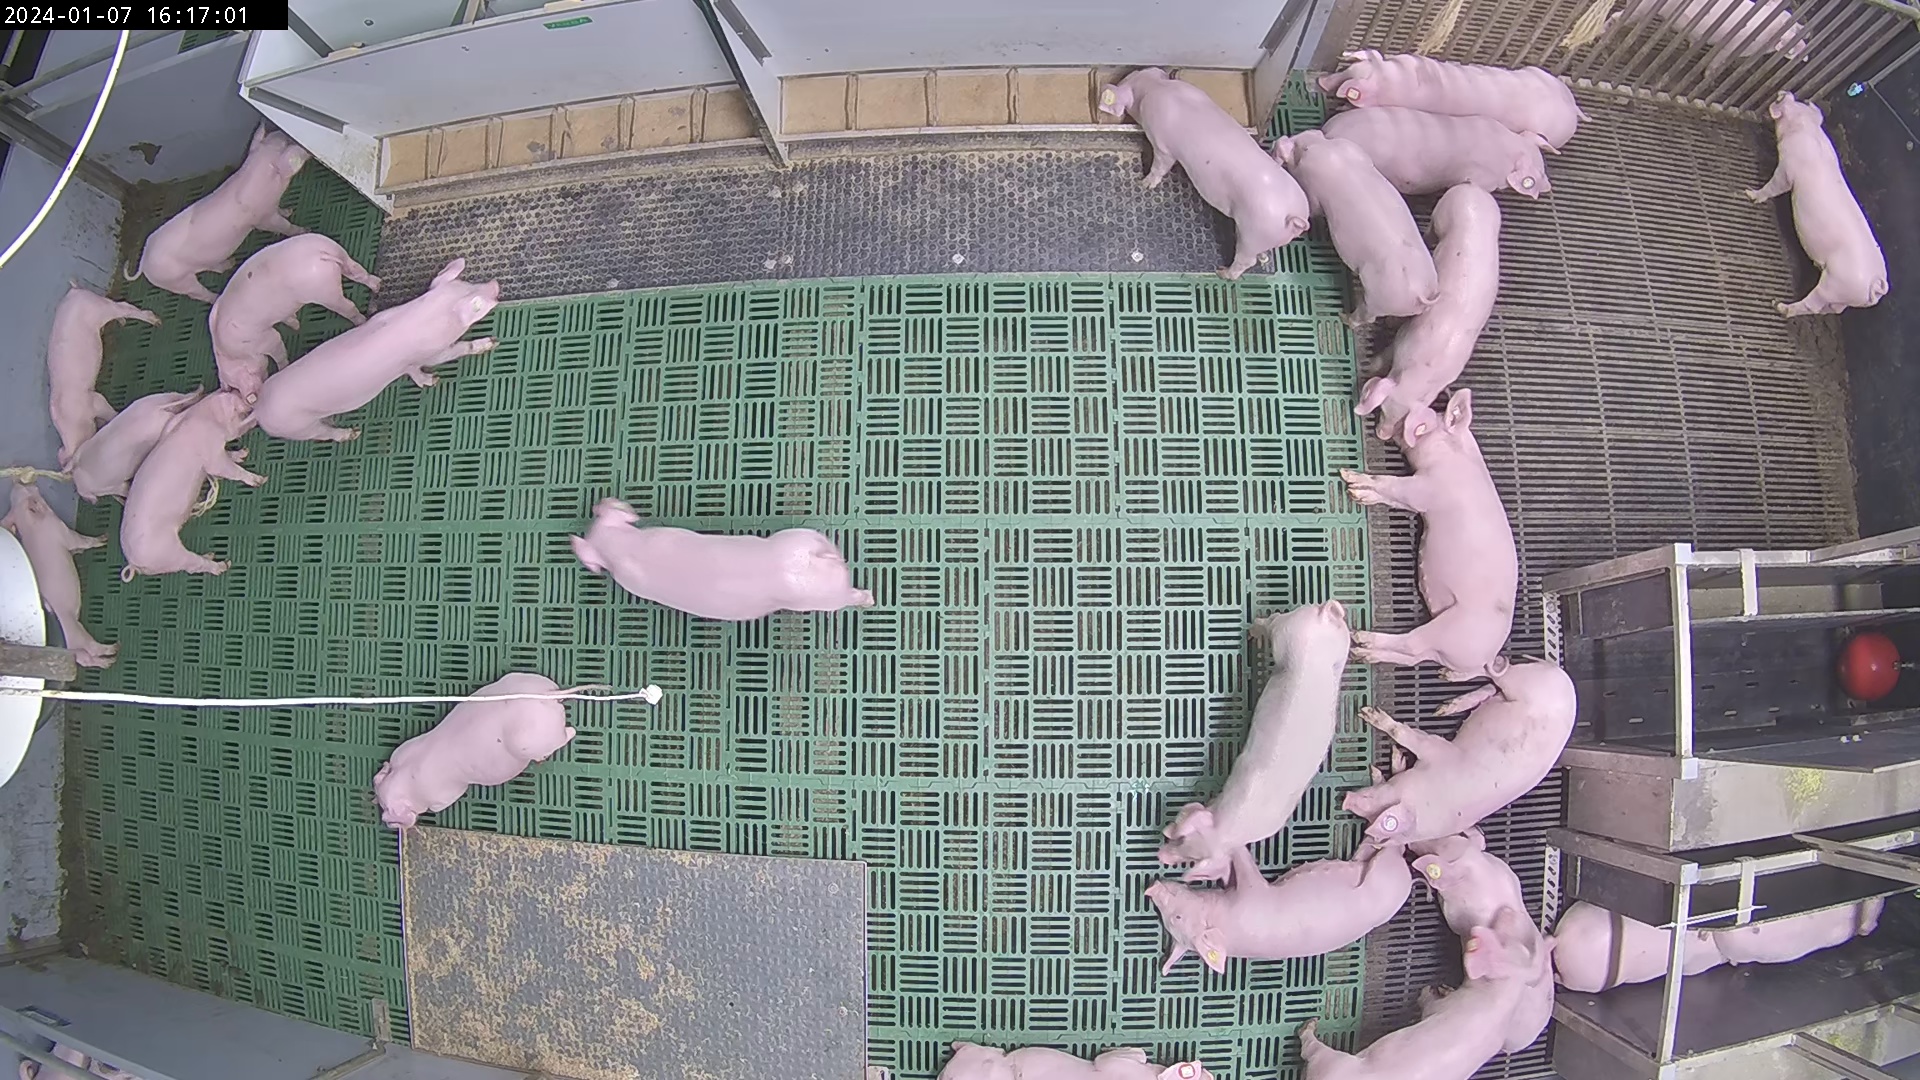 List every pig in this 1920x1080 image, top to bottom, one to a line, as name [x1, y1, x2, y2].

pig [1595, 0, 1811, 83]
pig [1318, 49, 1594, 146]
pig [1098, 65, 1315, 279]
pig [1745, 91, 1891, 324]
pig [1322, 105, 1560, 203]
pig [124, 121, 312, 302]
pig [1274, 128, 1443, 330]
pig [1354, 185, 1502, 446]
pig [206, 230, 384, 408]
pig [237, 260, 500, 444]
pig [44, 280, 161, 470]
pig [62, 383, 204, 502]
pig [116, 386, 267, 583]
pig [1339, 389, 1521, 681]
pig [2, 484, 118, 668]
pig [573, 495, 877, 625]
pig [1158, 600, 1353, 885]
pig [1344, 658, 1576, 841]
pig [375, 670, 615, 832]
pig [1407, 830, 1553, 1054]
pig [1142, 835, 1434, 978]
pig [1712, 893, 1886, 968]
pig [1551, 899, 1729, 992]
pig [1296, 906, 1549, 1080]
pig [936, 1039, 1215, 1080]